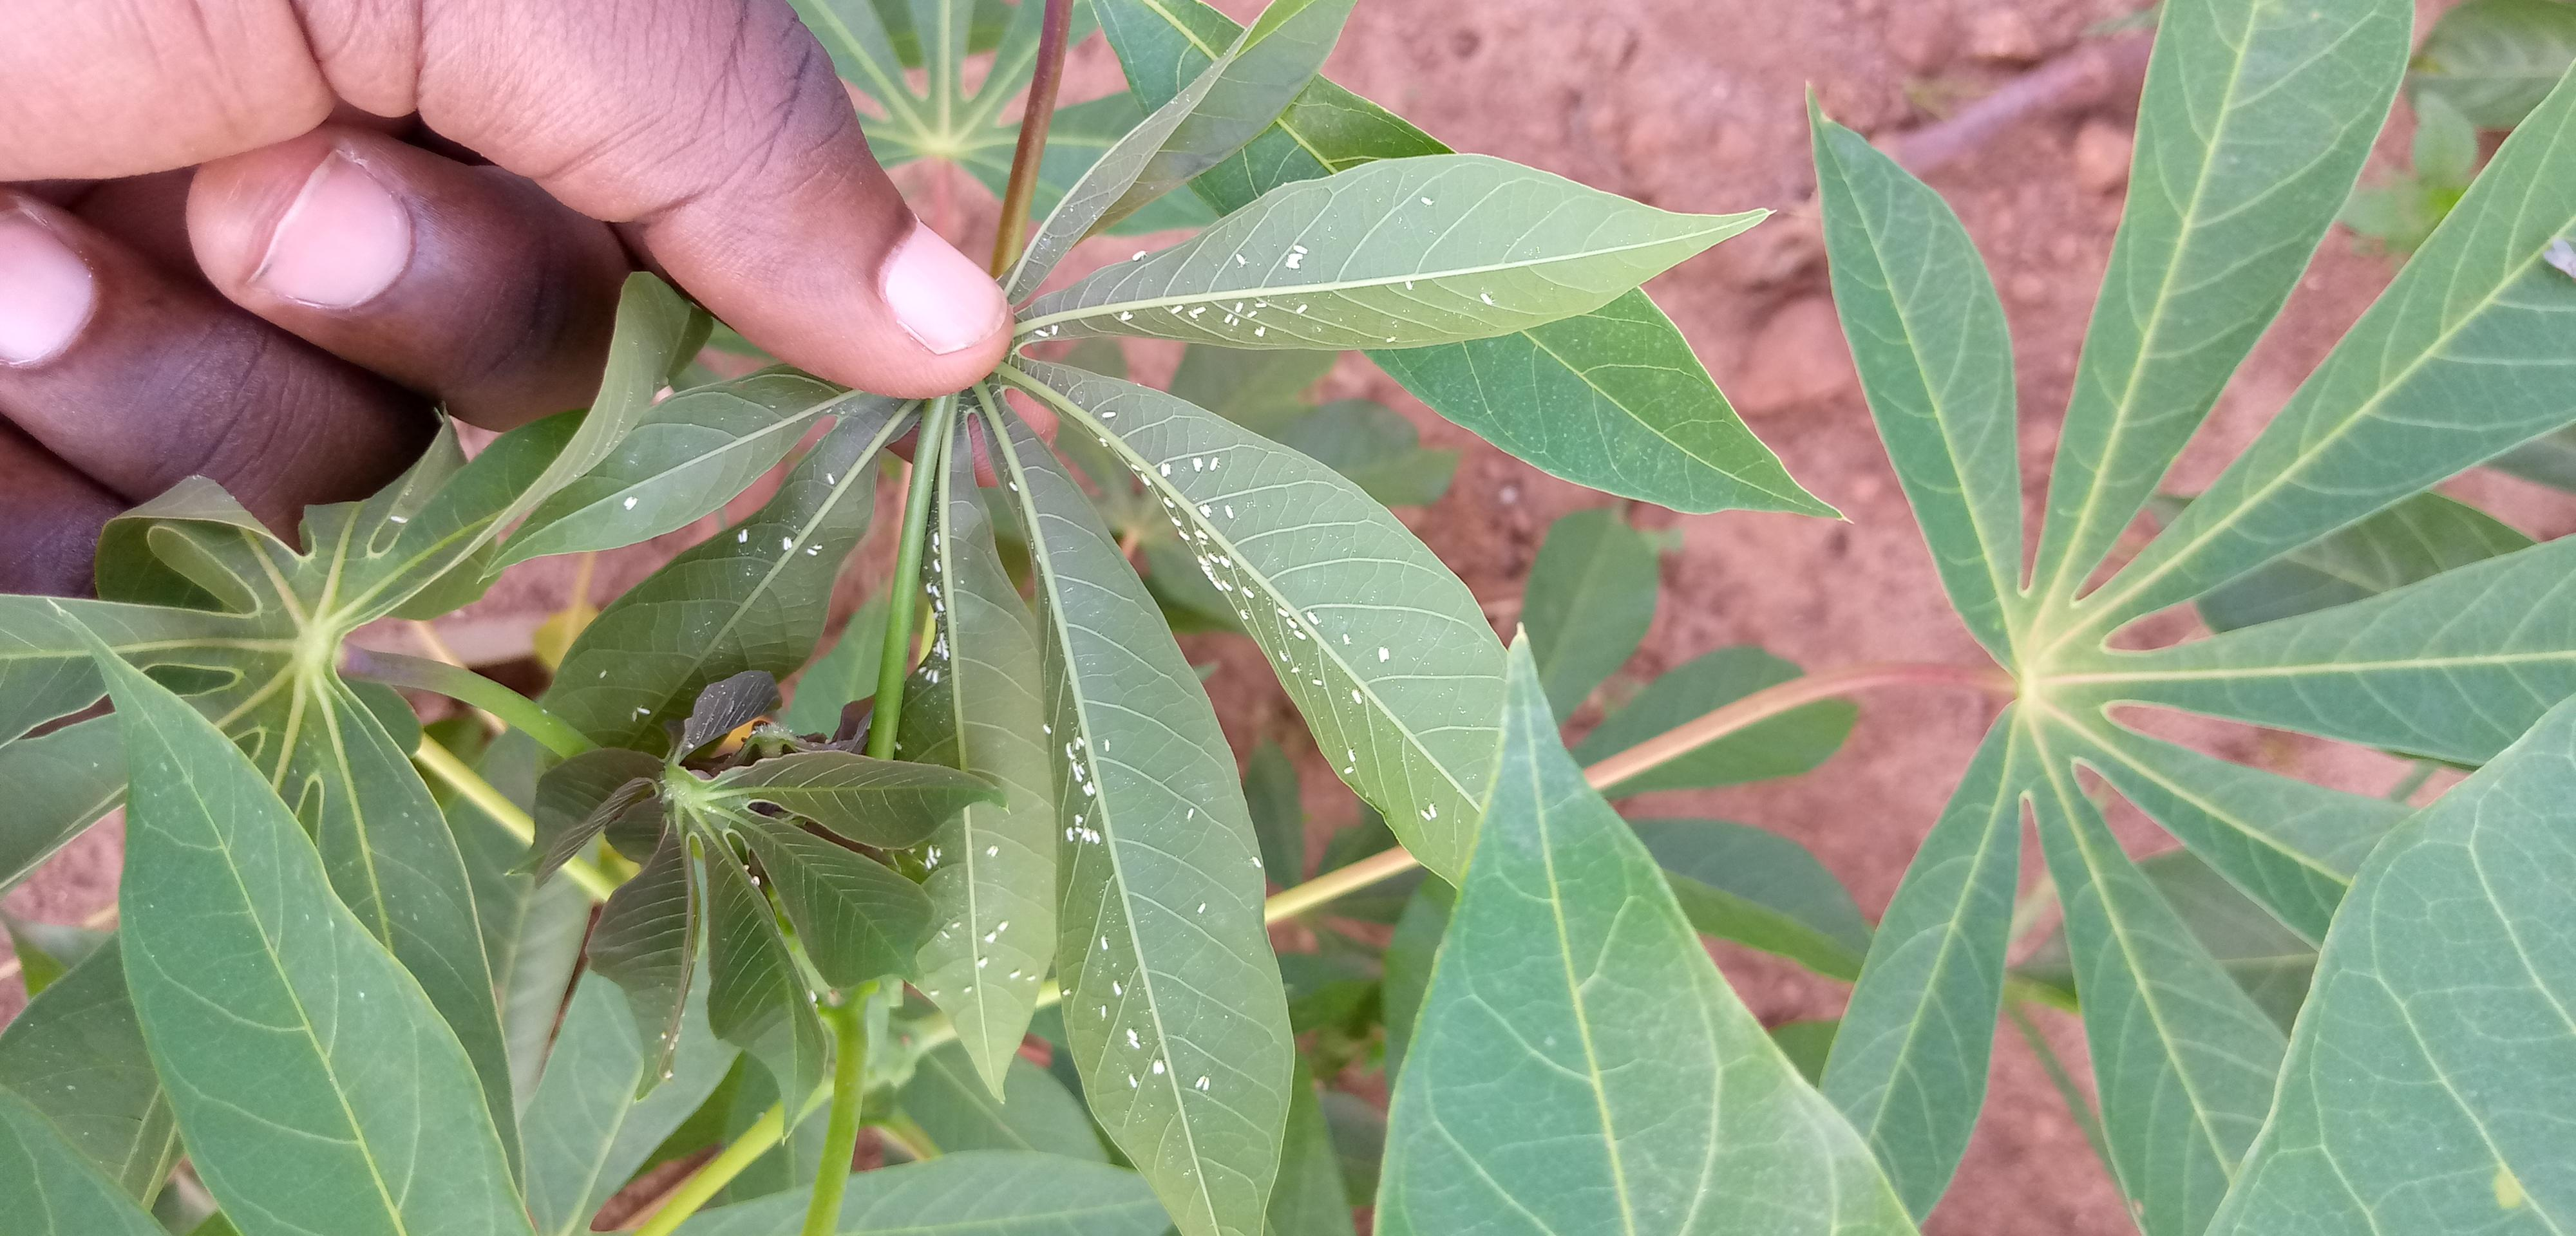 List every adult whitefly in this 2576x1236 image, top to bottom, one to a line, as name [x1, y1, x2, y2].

whitefly [1419, 194, 1435, 208]
whitefly [1291, 243, 1309, 254]
whitefly [1131, 248, 1149, 262]
whitefly [1234, 252, 1247, 267]
whitefly [1287, 252, 1305, 259]
whitefly [1287, 257, 1300, 263]
whitefly [1285, 261, 1302, 270]
whitefly [1403, 277, 1416, 292]
whitefly [1478, 290, 1495, 306]
whitefly [1235, 299, 1245, 314]
whitefly [1253, 301, 1268, 308]
whitefly [1293, 301, 1309, 316]
whitefly [1170, 303, 1186, 315]
whitefly [1192, 304, 1207, 315]
whitefly [1118, 308, 1129, 323]
whitefly [1186, 309, 1199, 320]
whitefly [1246, 310, 1258, 319]
whitefly [1126, 312, 1135, 321]
whitefly [1223, 312, 1234, 324]
whitefly [1231, 316, 1241, 328]
whitefly [1050, 323, 1059, 338]
whitefly [1258, 324, 1266, 337]
whitefly [1254, 328, 1260, 335]
whitefly [1032, 328, 1050, 339]
whitefly [1384, 335, 1399, 343]
whitefly [1099, 408, 1120, 420]
whitefly [1097, 436, 1108, 442]
whitefly [1209, 454, 1220, 472]
whitefly [1192, 456, 1200, 473]
whitefly [1197, 456, 1204, 468]
whitefly [1160, 460, 1168, 478]
whitefly [1165, 462, 1173, 476]
whitefly [1130, 463, 1146, 471]
whitefly [826, 471, 836, 486]
whitefly [1139, 471, 1153, 486]
whitefly [1007, 478, 1020, 493]
whitefly [623, 494, 634, 507]
whitefly [1161, 496, 1176, 508]
whitefly [626, 496, 638, 512]
whitefly [1224, 501, 1236, 520]
whitefly [1204, 503, 1214, 514]
whitefly [1198, 503, 1211, 519]
whitefly [389, 512, 410, 525]
whitefly [1170, 515, 1184, 528]
whitefly [741, 527, 750, 543]
whitefly [1193, 527, 1211, 539]
whitefly [1177, 529, 1192, 542]
whitefly [933, 529, 941, 546]
whitefly [737, 532, 743, 546]
whitefly [783, 534, 788, 552]
whitefly [788, 536, 794, 549]
whitefly [1198, 538, 1208, 546]
whitefly [810, 543, 824, 551]
whitefly [931, 544, 942, 554]
whitefly [805, 547, 817, 557]
whitefly [1207, 551, 1219, 565]
whitefly [1197, 553, 1211, 566]
whitefly [1218, 553, 1233, 569]
whitefly [932, 557, 943, 572]
whitefly [1198, 564, 1212, 570]
whitefly [1204, 570, 1217, 576]
whitefly [1207, 576, 1218, 581]
whitefly [1222, 578, 1234, 592]
whitefly [925, 580, 933, 594]
whitefly [1212, 581, 1224, 592]
whitefly [932, 584, 943, 597]
whitefly [1240, 584, 1256, 601]
whitefly [936, 597, 945, 612]
whitefly [1276, 606, 1291, 618]
whitefly [1239, 607, 1251, 622]
whitefly [1305, 609, 1324, 626]
whitefly [1285, 617, 1301, 629]
whitefly [1293, 628, 1309, 641]
whitefly [939, 631, 946, 641]
whitefly [1341, 631, 1352, 645]
whitefly [936, 640, 943, 655]
whitefly [1377, 643, 1385, 664]
whitefly [1383, 646, 1392, 661]
whitefly [1278, 647, 1290, 662]
whitefly [942, 648, 952, 660]
whitefly [1289, 665, 1302, 675]
whitefly [918, 666, 926, 676]
whitefly [598, 668, 609, 679]
whitefly [925, 668, 934, 682]
whitefly [932, 668, 940, 684]
whitefly [1311, 676, 1323, 688]
whitefly [1350, 686, 1366, 705]
whitefly [635, 706, 652, 716]
whitefly [1041, 721, 1054, 736]
whitefly [1075, 735, 1088, 747]
whitefly [1102, 737, 1113, 753]
whitefly [1063, 740, 1075, 753]
whitefly [1074, 740, 1082, 751]
whitefly [1346, 746, 1359, 762]
whitefly [1066, 753, 1080, 759]
whitefly [1071, 760, 1080, 771]
whitefly [1077, 762, 1087, 774]
whitefly [1341, 764, 1356, 776]
whitefly [1074, 770, 1084, 783]
whitefly [1087, 780, 1099, 795]
whitefly [1081, 784, 1092, 797]
whitefly [1427, 801, 1439, 818]
whitefly [1184, 805, 1197, 821]
whitefly [1419, 808, 1432, 822]
whitefly [1073, 812, 1085, 823]
whitefly [1065, 825, 1076, 843]
whitefly [1074, 825, 1084, 834]
whitefly [1082, 826, 1091, 843]
whitefly [1090, 829, 1103, 845]
whitefly [927, 843, 936, 857]
whitefly [985, 843, 996, 855]
whitefly [990, 845, 999, 858]
whitefly [936, 846, 943, 857]
whitefly [1249, 853, 1265, 869]
whitefly [923, 856, 934, 871]
whitefly [930, 856, 940, 865]
whitefly [1195, 900, 1209, 915]
whitefly [998, 917, 1012, 931]
whitefly [996, 918, 1010, 930]
whitefly [949, 919, 964, 930]
whitefly [983, 929, 998, 944]
whitefly [983, 930, 999, 944]
whitefly [1099, 932, 1111, 951]
whitefly [977, 953, 990, 968]
whitefly [1009, 966, 1023, 980]
whitefly [1111, 978, 1126, 997]
whitefly [1060, 987, 1074, 997]
whitefly [927, 988, 940, 997]
whitefly [1100, 1003, 1108, 1017]
whitefly [1124, 1026, 1140, 1041]
whitefly [1128, 1038, 1143, 1052]
whitefly [1151, 1055, 1158, 1075]
whitefly [1158, 1058, 1167, 1074]
whitefly [1128, 1072, 1141, 1088]
whitefly [1194, 1074, 1206, 1089]
whitefly [1202, 1076, 1210, 1092]